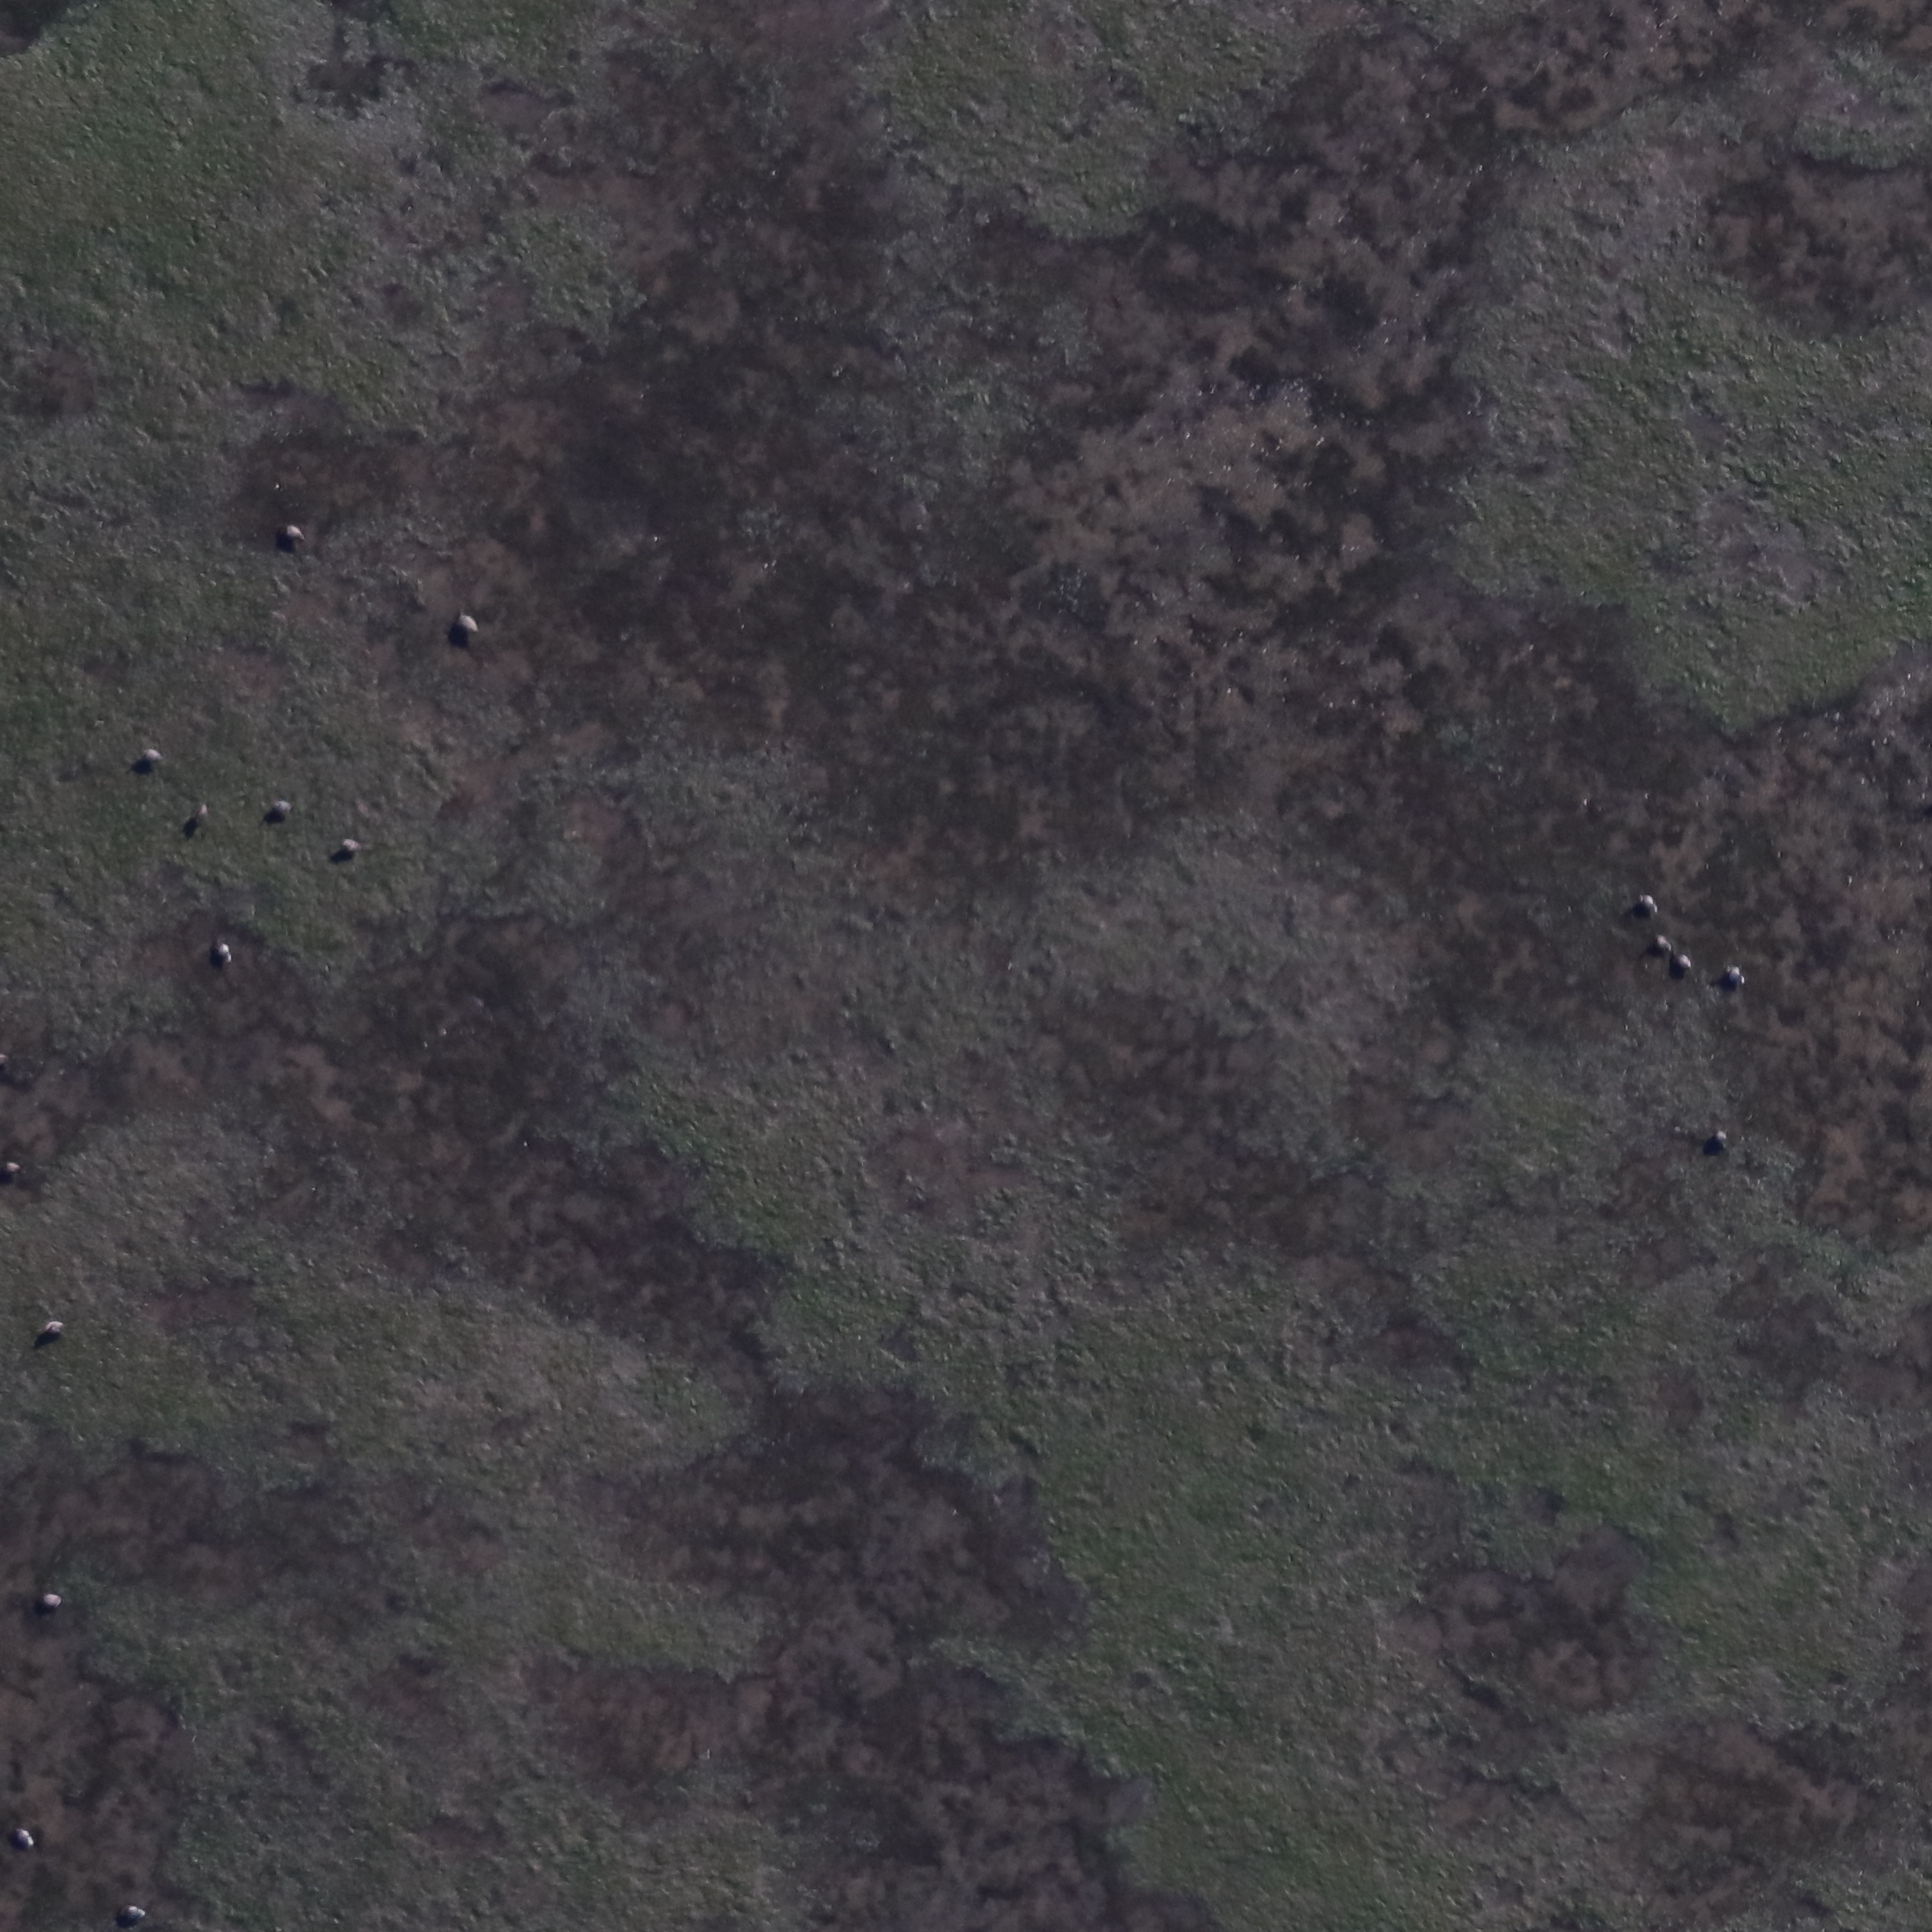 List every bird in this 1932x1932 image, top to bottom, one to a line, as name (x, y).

Canada goose (293, 531)
Canada goose (467, 622)
Canada goose (153, 756)
Canada goose (282, 809)
Canada goose (200, 812)
Canada goose (349, 845)
brant (1645, 904)
brant (1663, 943)
Canada goose (223, 952)
brant (1684, 963)
brant (1734, 975)
brant (1721, 1139)
Canada goose (9, 1166)
Canada goose (54, 1328)
Canada goose (52, 1599)
brant (24, 1837)
brant (134, 1913)